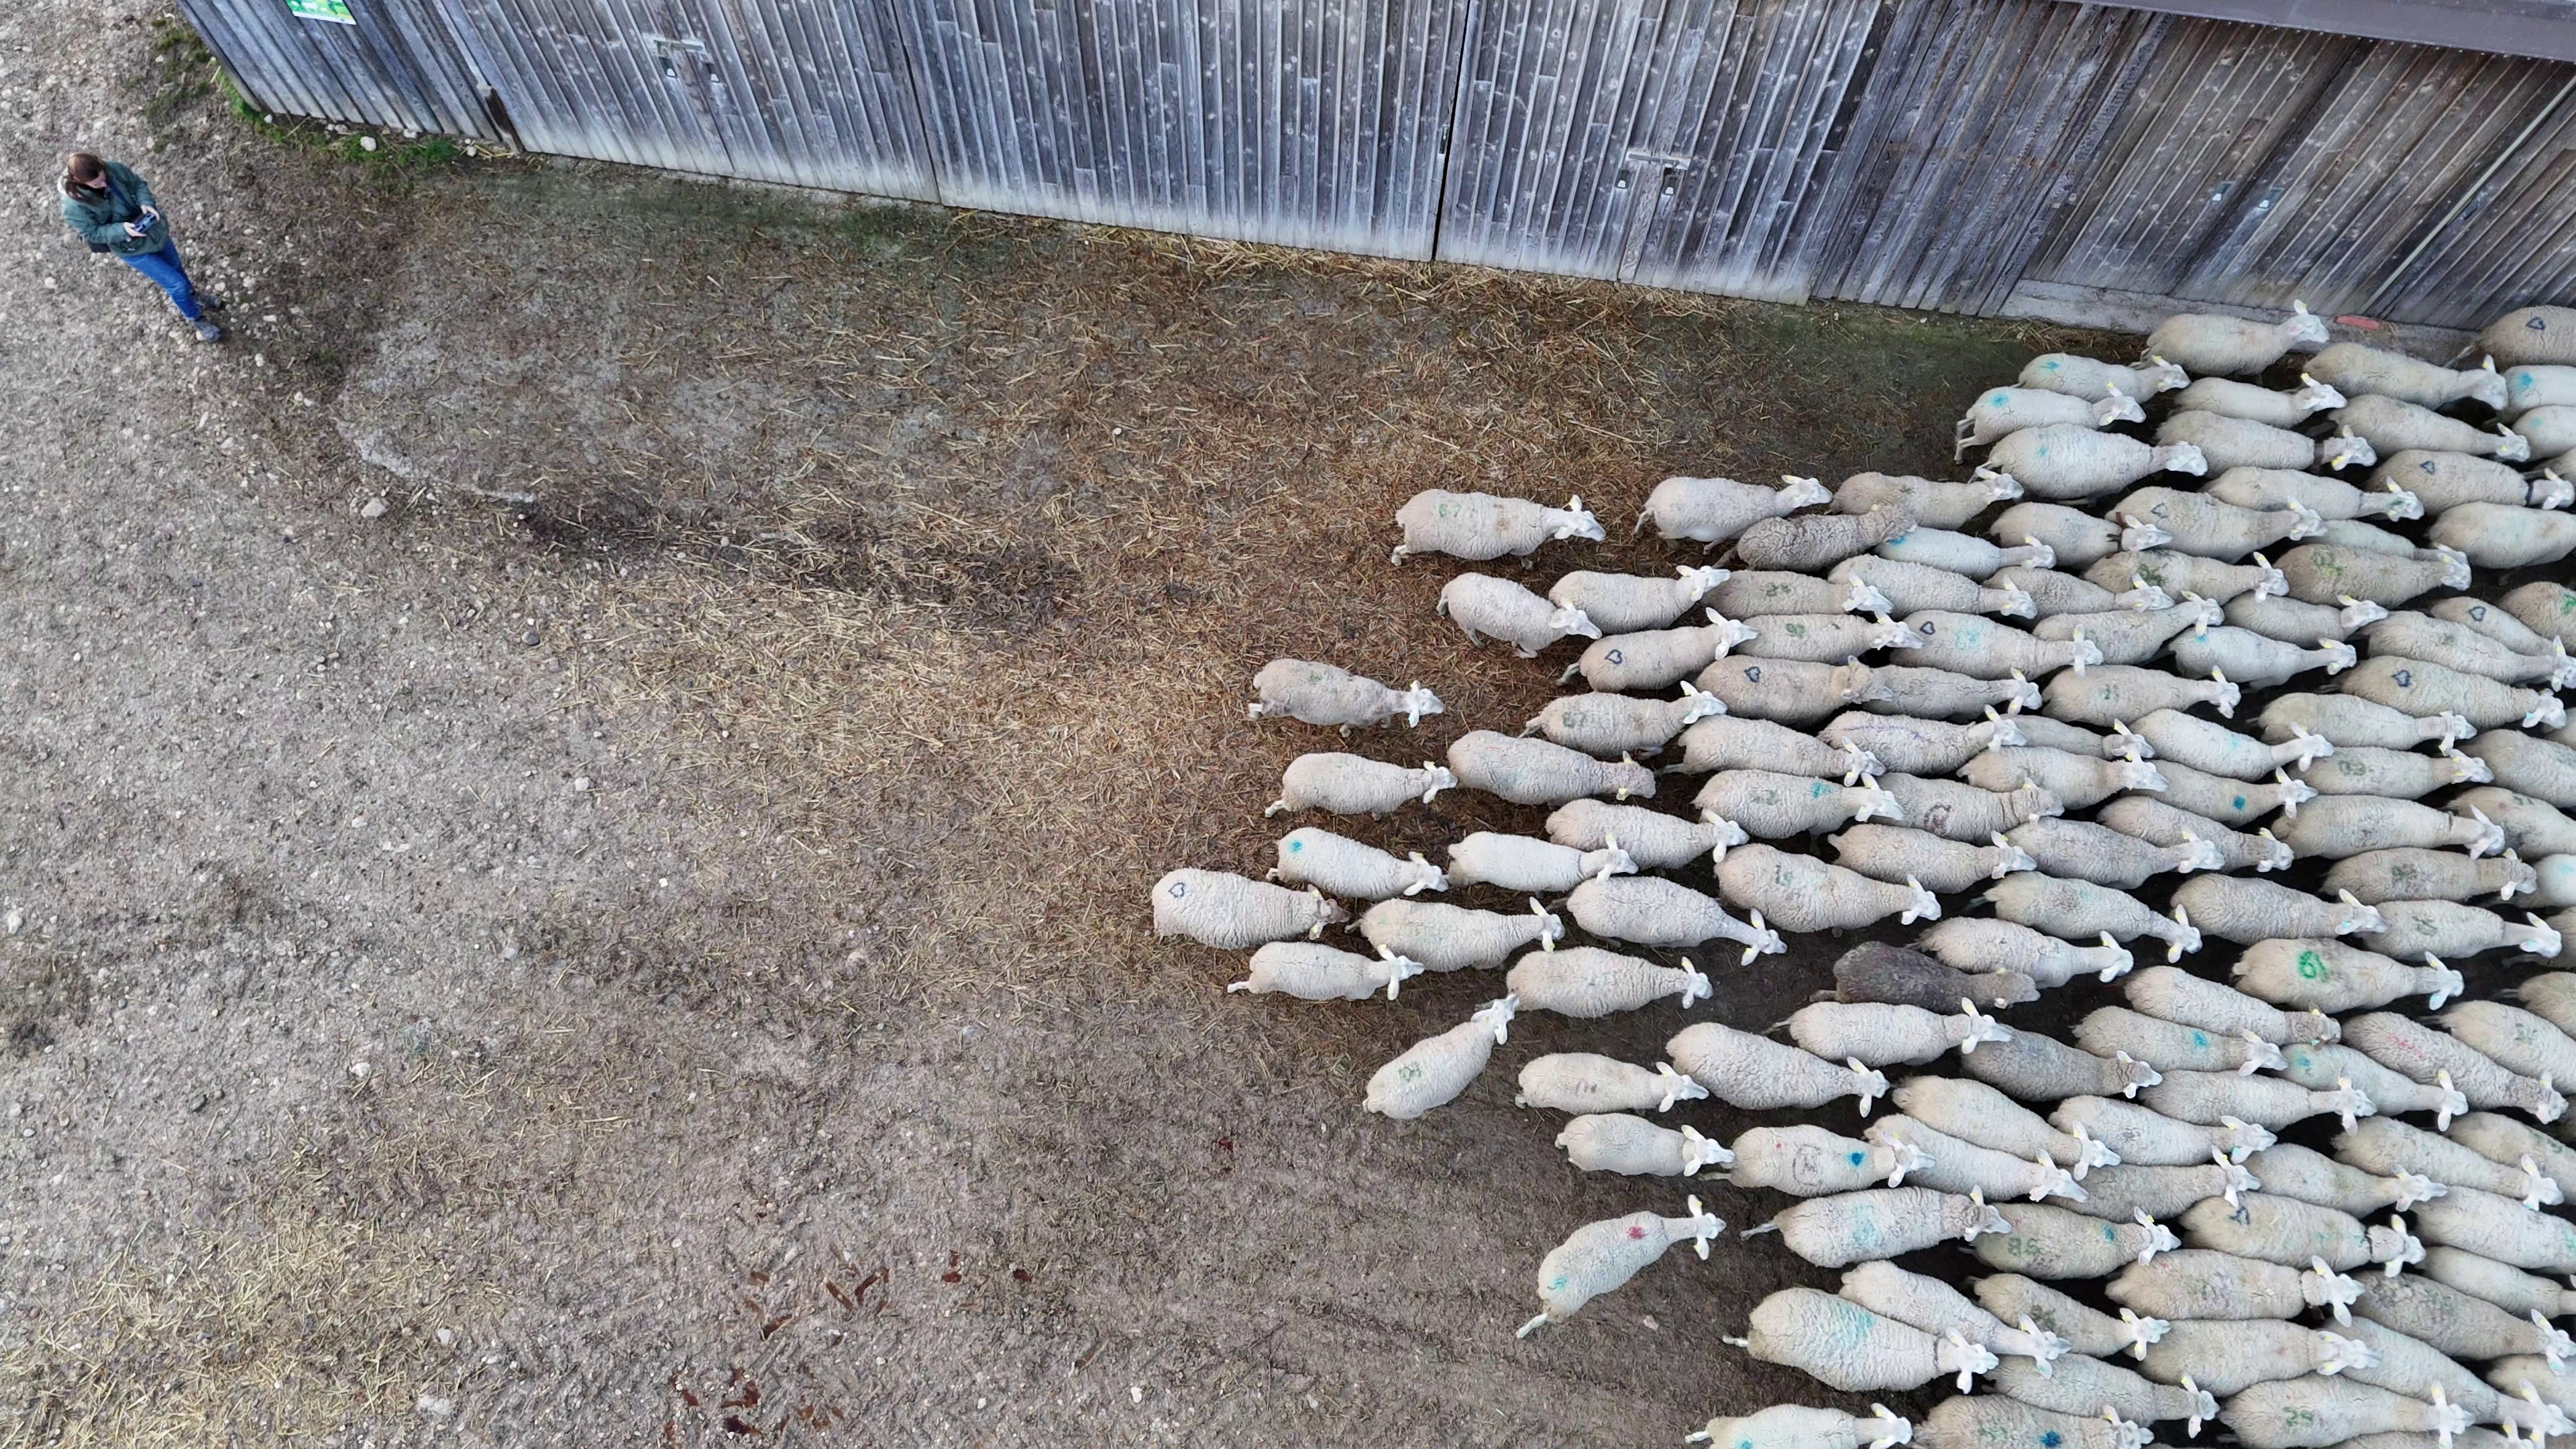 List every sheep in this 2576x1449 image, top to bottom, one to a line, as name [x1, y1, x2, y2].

sheep [2134, 299, 2331, 379]
sheep [2457, 307, 2576, 375]
sheep [2305, 342, 2509, 415]
sheep [2016, 353, 2190, 410]
sheep [2500, 364, 2576, 425]
sheep [2171, 373, 2349, 430]
sheep [1955, 382, 2143, 462]
sheep [2327, 394, 2530, 463]
sheep [2511, 407, 2576, 458]
sheep [2157, 410, 2378, 473]
sheep [1980, 422, 2206, 501]
sheep [2367, 448, 2576, 518]
sheep [2207, 456, 2424, 524]
sheep [1822, 467, 2022, 530]
sheep [1635, 472, 1832, 549]
sheep [2102, 476, 2325, 563]
sheep [1390, 488, 1603, 568]
sheep [2430, 501, 2576, 569]
sheep [1989, 503, 2173, 563]
sheep [1738, 505, 1916, 572]
sheep [2315, 518, 2469, 566]
sheep [1875, 526, 2058, 580]
sheep [2099, 543, 2290, 604]
sheep [2267, 544, 2472, 608]
sheep [1829, 555, 2038, 617]
sheep [1991, 557, 2177, 620]
sheep [1548, 565, 1730, 633]
sheep [1701, 570, 1893, 625]
sheep [2498, 570, 2576, 660]
sheep [1438, 572, 1601, 657]
sheep [2224, 585, 2393, 649]
sheep [2032, 591, 2224, 665]
sheep [2431, 597, 2565, 658]
sheep [1881, 606, 2099, 683]
sheep [1579, 608, 1760, 693]
sheep [2366, 609, 2576, 691]
sheep [1727, 613, 1925, 670]
sheep [2169, 626, 2356, 687]
sheep [1861, 654, 2042, 720]
sheep [1695, 654, 1895, 725]
sheep [2332, 656, 2569, 731]
sheep [1248, 659, 1445, 737]
sheep [2039, 664, 2241, 726]
sheep [1525, 681, 1728, 759]
sheep [2258, 694, 2475, 756]
sheep [1822, 705, 2026, 778]
sheep [1674, 708, 1886, 784]
sheep [2125, 709, 2334, 784]
sheep [1996, 713, 2157, 763]
sheep [1449, 729, 1655, 803]
sheep [2464, 730, 2576, 814]
sheep [1958, 747, 2167, 811]
sheep [2278, 748, 2493, 802]
sheep [1266, 752, 1457, 819]
sheep [2138, 759, 2322, 828]
sheep [1692, 764, 1906, 843]
sheep [1874, 772, 2065, 845]
sheep [2263, 785, 2505, 862]
sheep [2454, 786, 2576, 867]
sheep [2095, 795, 2295, 872]
sheep [1547, 798, 1749, 872]
sheep [1994, 816, 2225, 888]
sheep [1828, 825, 2038, 892]
sheep [1271, 828, 1451, 898]
sheep [1447, 830, 1638, 894]
sheep [2316, 839, 2537, 907]
sheep [1714, 844, 1940, 936]
sheep [1148, 868, 1342, 951]
sheep [1978, 870, 2202, 961]
sheep [2167, 874, 2389, 951]
sheep [1562, 876, 1787, 962]
sheep [2345, 896, 2565, 966]
sheep [1358, 899, 1565, 972]
sheep [1916, 916, 2134, 998]
sheep [2232, 931, 2461, 1016]
sheep [1227, 942, 1423, 1003]
sheep [1827, 943, 2039, 1015]
sheep [1505, 945, 1711, 1017]
sheep [2507, 957, 2576, 1055]
sheep [2118, 965, 2341, 1051]
sheep [1362, 988, 1521, 1120]
sheep [1777, 997, 2010, 1076]
sheep [2438, 1000, 2576, 1097]
sheep [2073, 1005, 2289, 1080]
sheep [2341, 1012, 2570, 1127]
sheep [1952, 1017, 2162, 1108]
sheep [1665, 1023, 1891, 1118]
sheep [2257, 1040, 2471, 1130]
sheep [1515, 1052, 1705, 1117]
sheep [2144, 1068, 2374, 1147]
sheep [1888, 1074, 2122, 1180]
sheep [2048, 1091, 2277, 1170]
sheep [2446, 1109, 2576, 1207]
sheep [1867, 1110, 2091, 1208]
sheep [2332, 1111, 2564, 1211]
sheep [1556, 1113, 1732, 1180]
sheep [1715, 1125, 1935, 1196]
sheep [2238, 1137, 2448, 1216]
sheep [2041, 1146, 2268, 1223]
sheep [2410, 1182, 2576, 1274]
sheep [1739, 1182, 2011, 1271]
sheep [2177, 1185, 2425, 1272]
sheep [1963, 1190, 2180, 1282]
sheep [1515, 1193, 1726, 1339]
sheep [2102, 1245, 2364, 1324]
sheep [2421, 1244, 2576, 1320]
sheep [1839, 1259, 2070, 1378]
sheep [2333, 1268, 2576, 1378]
sheep [1970, 1270, 2174, 1360]
sheep [1722, 1286, 1999, 1402]
sheep [2128, 1311, 2372, 1398]
sheep [2317, 1315, 2576, 1448]
sheep [1991, 1348, 2220, 1439]
sheep [2213, 1370, 2466, 1449]
sheep [1910, 1394, 2157, 1449]
sheep [1680, 1397, 1914, 1449]
sheep [2336, 1417, 2533, 1449]